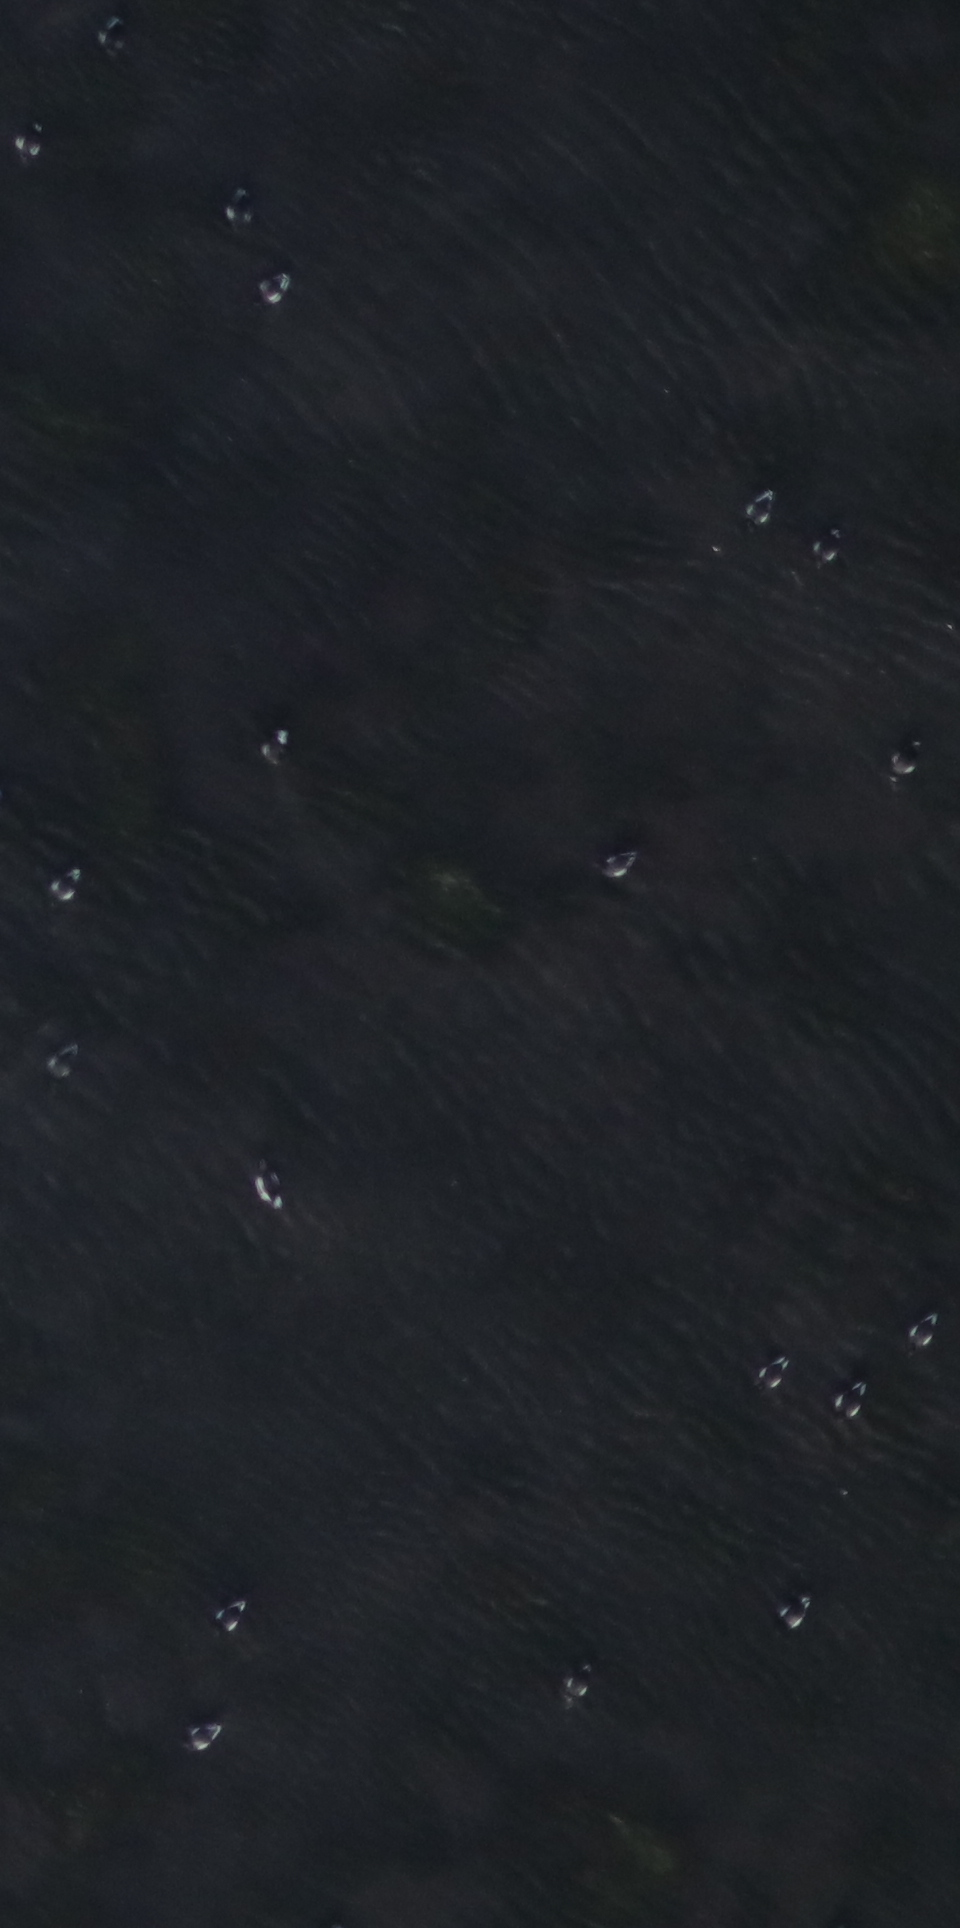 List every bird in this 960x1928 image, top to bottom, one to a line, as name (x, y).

brant (117, 41)
brant (34, 147)
brant (234, 218)
brant (270, 292)
brant (759, 510)
brant (823, 552)
brant (278, 745)
brant (909, 760)
brant (616, 864)
brant (65, 888)
brant (58, 1058)
brant (269, 1184)
brant (929, 1329)
brant (769, 1375)
brant (850, 1404)
brant (793, 1613)
brant (229, 1615)
brant (576, 1685)
brant (204, 1737)